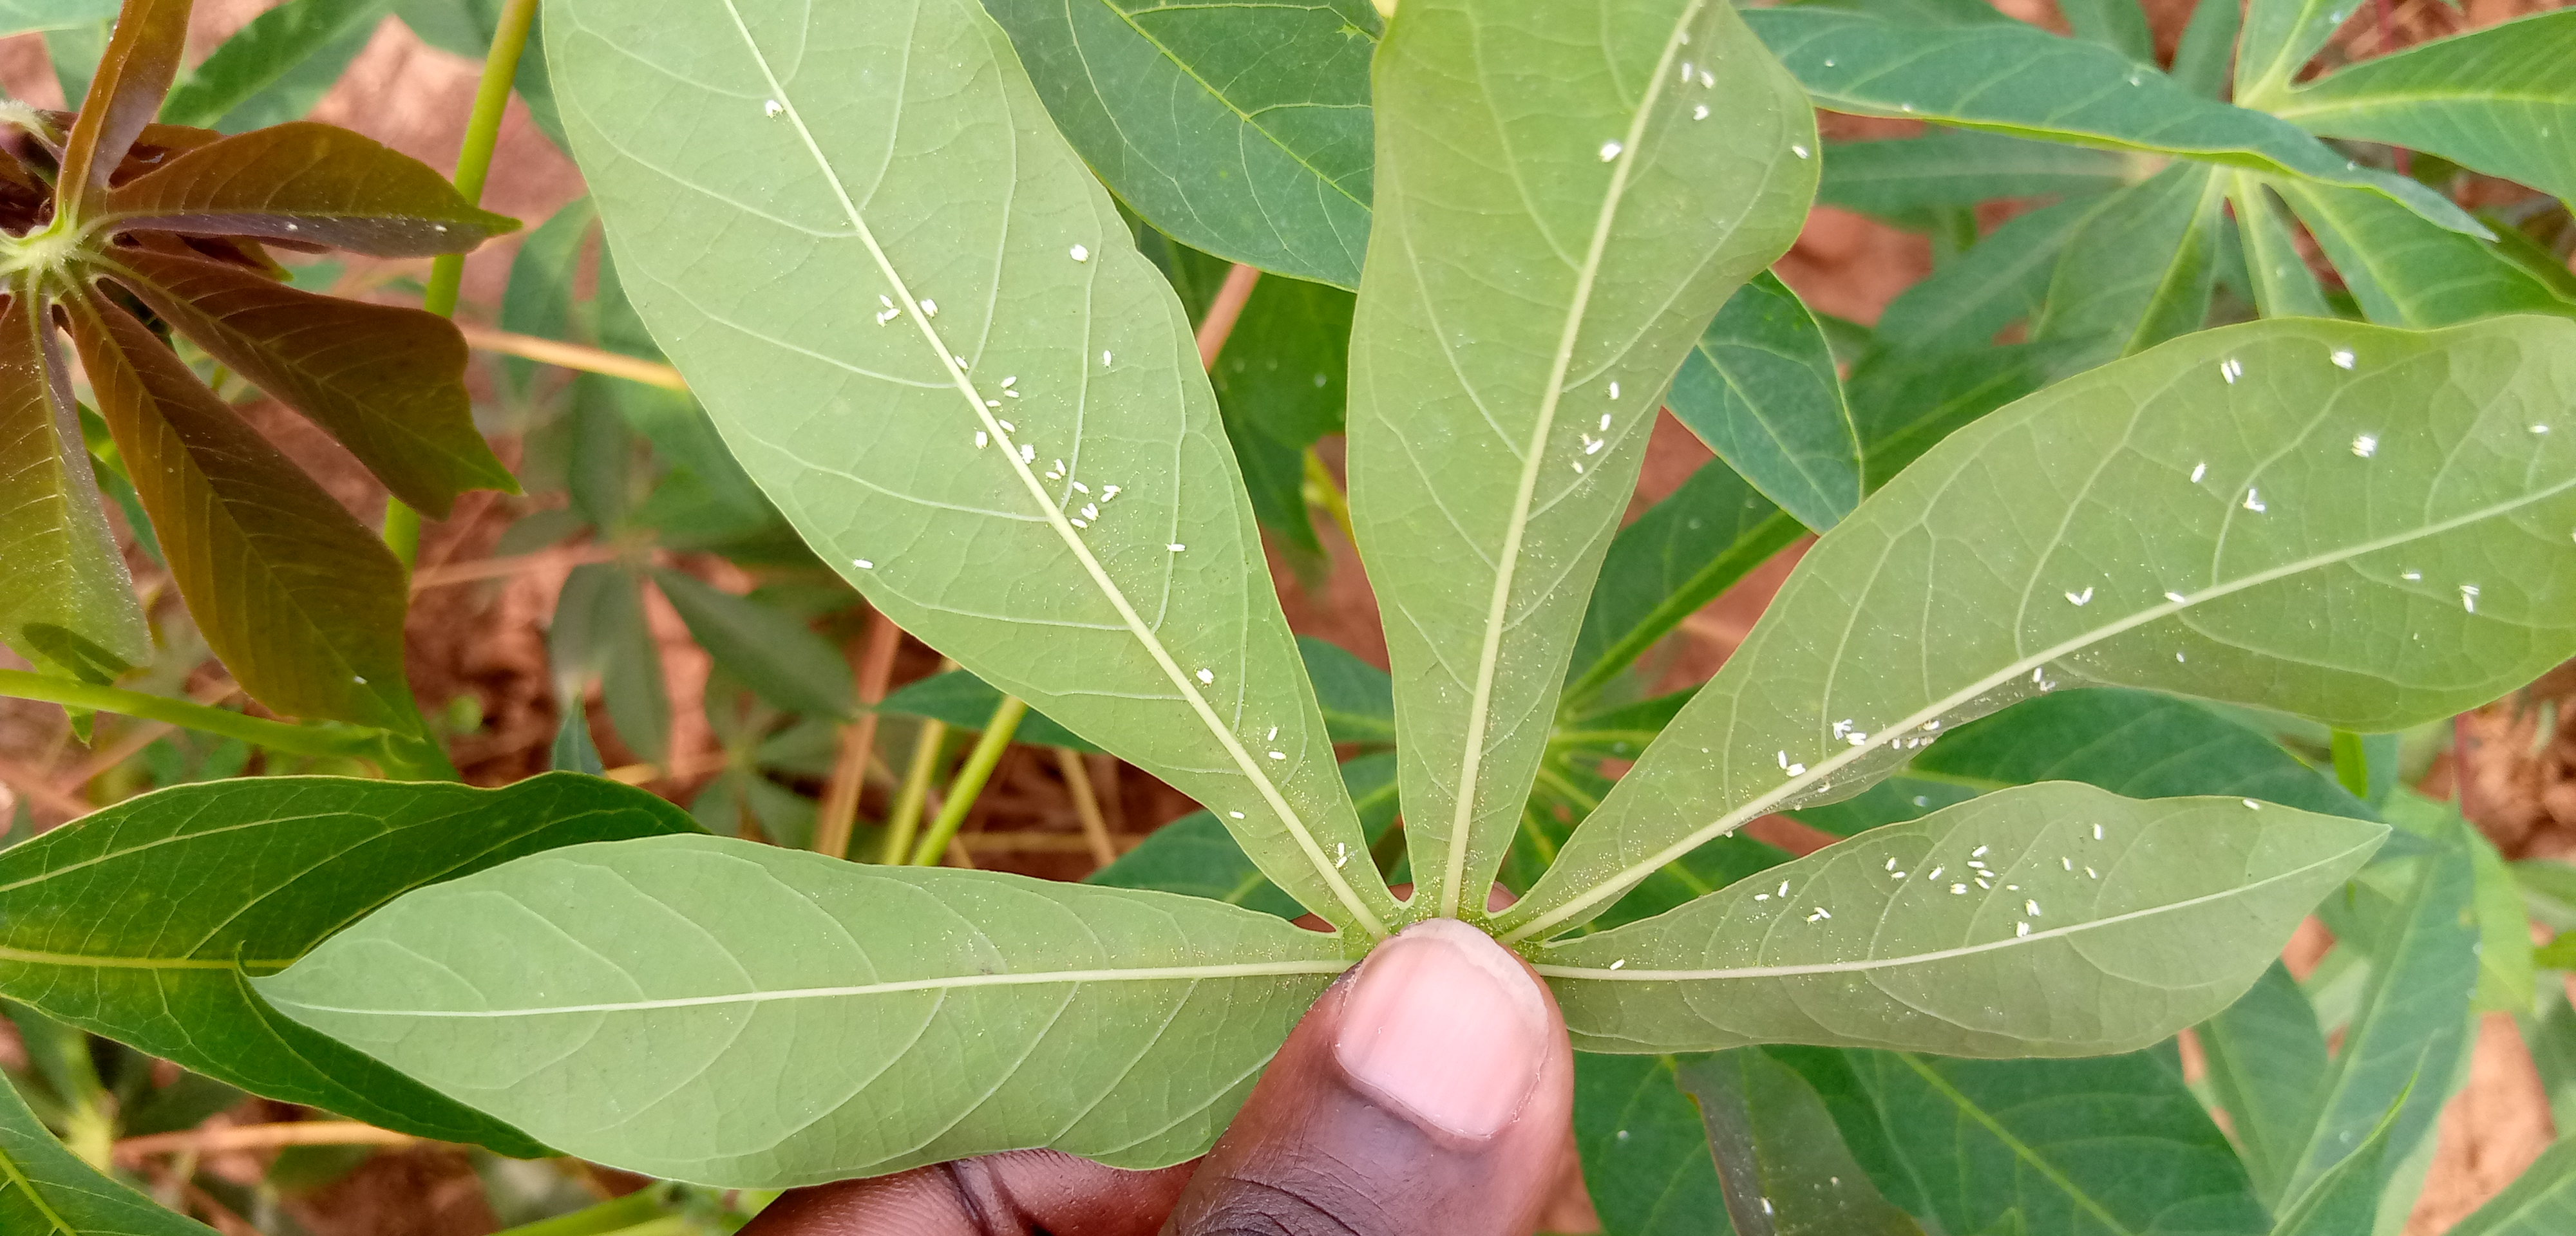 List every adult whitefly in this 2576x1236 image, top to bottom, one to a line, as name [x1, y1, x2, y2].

whitefly [1674, 55, 1698, 90]
whitefly [1696, 64, 1721, 93]
whitefly [762, 96, 786, 123]
whitefly [1690, 103, 1710, 128]
whitefly [1591, 136, 1625, 164]
whitefly [1790, 142, 1810, 168]
whitefly [1061, 235, 1093, 270]
whitefly [868, 281, 894, 312]
whitefly [913, 288, 945, 323]
whitefly [883, 294, 911, 325]
whitefly [866, 306, 893, 327]
whitefly [2325, 342, 2358, 375]
whitefly [1094, 348, 1119, 371]
whitefly [951, 350, 980, 378]
whitefly [2216, 355, 2249, 384]
whitefly [994, 370, 1028, 407]
whitefly [1605, 372, 1625, 411]
whitefly [983, 394, 1000, 419]
whitefly [1591, 407, 1617, 435]
whitefly [994, 414, 1020, 444]
whitefly [2528, 417, 2552, 442]
whitefly [971, 430, 991, 451]
whitefly [2352, 430, 2378, 464]
whitefly [1579, 436, 1611, 461]
whitefly [1015, 443, 1043, 466]
whitefly [1054, 454, 1069, 477]
whitefly [2179, 456, 2210, 486]
whitefly [1561, 458, 1592, 489]
whitefly [1046, 464, 1070, 494]
whitefly [1072, 474, 1090, 495]
whitefly [1101, 483, 1119, 502]
whitefly [2240, 483, 2268, 514]
whitefly [1074, 494, 1103, 525]
whitefly [1062, 513, 1090, 538]
whitefly [1162, 538, 1188, 559]
whitefly [850, 545, 883, 585]
whitefly [2395, 559, 2424, 590]
whitefly [2455, 575, 2491, 602]
whitefly [2076, 577, 2099, 611]
whitefly [2054, 577, 2100, 611]
whitefly [2164, 582, 2190, 611]
whitefly [2453, 590, 2478, 621]
whitefly [2171, 649, 2205, 670]
whitefly [1190, 657, 1228, 700]
whitefly [2022, 660, 2054, 692]
whitefly [1922, 711, 1940, 732]
whitefly [1824, 716, 1855, 745]
whitefly [1264, 718, 1285, 749]
whitefly [1845, 729, 1864, 753]
whitefly [1882, 733, 1908, 758]
whitefly [1267, 744, 1293, 772]
whitefly [1765, 746, 1790, 774]
whitefly [1783, 758, 1808, 785]
whitefly [1815, 778, 1836, 796]
whitefly [2242, 783, 2264, 816]
whitefly [1229, 800, 1250, 829]
whitefly [2081, 812, 2120, 844]
whitefly [1329, 839, 1352, 871]
whitefly [1968, 839, 1991, 857]
whitefly [1880, 850, 1897, 875]
whitefly [1332, 853, 1353, 881]
whitefly [2056, 853, 2084, 873]
whitefly [2071, 855, 2110, 888]
whitefly [1924, 857, 1950, 885]
whitefly [1965, 857, 1997, 883]
whitefly [1888, 865, 1909, 885]
whitefly [1767, 870, 1795, 896]
whitefly [1971, 870, 1994, 895]
whitefly [1944, 875, 1968, 901]
whitefly [1999, 875, 2028, 903]
whitefly [1752, 891, 1779, 913]
whitefly [2020, 894, 2049, 922]
whitefly [1814, 897, 1835, 922]
whitefly [1798, 902, 1831, 935]
whitefly [2010, 919, 2038, 943]
whitefly [1607, 948, 1626, 982]